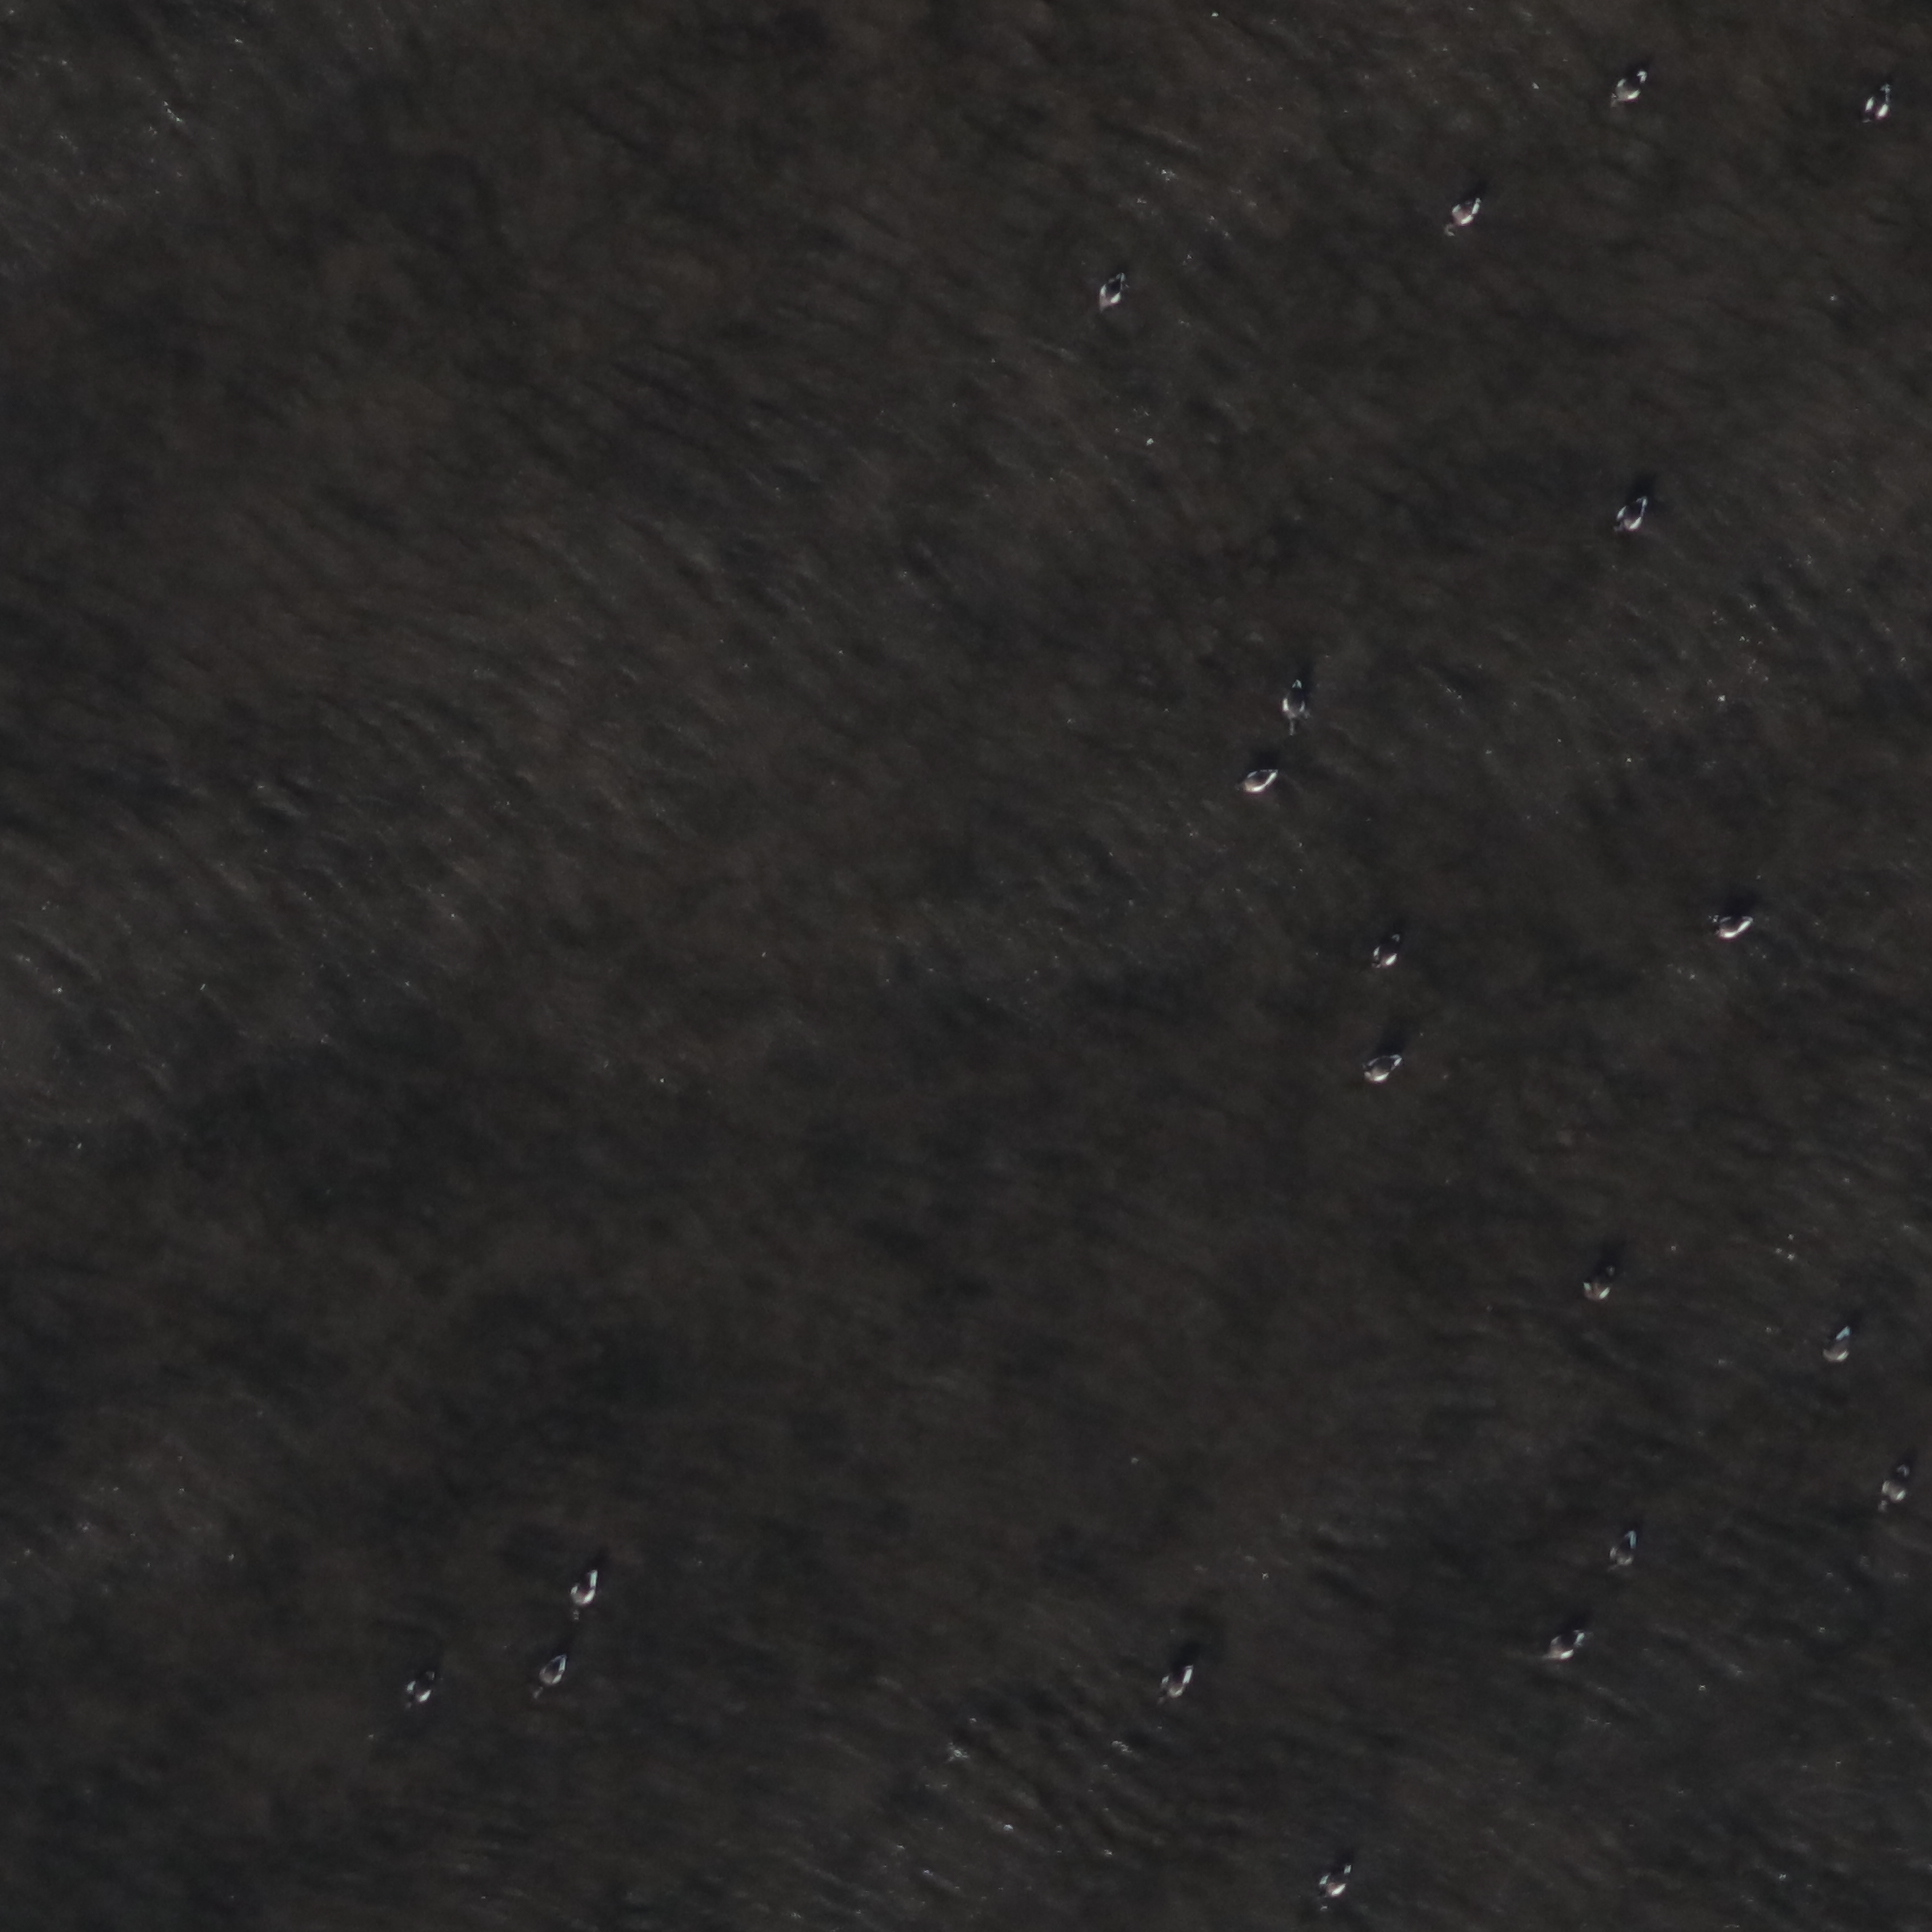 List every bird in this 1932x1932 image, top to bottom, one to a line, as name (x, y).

brant (1629, 86)
brant (1873, 107)
brant (1461, 214)
brant (1110, 293)
brant (1631, 516)
brant (1292, 703)
brant (1257, 781)
brant (1731, 927)
brant (1383, 951)
brant (1380, 1066)
brant (1598, 1288)
brant (1837, 1346)
brant (1895, 1487)
brant (1624, 1553)
brant (584, 1594)
brant (1561, 1646)
brant (552, 1673)
brant (1173, 1682)
brant (420, 1689)
brant (1333, 1883)